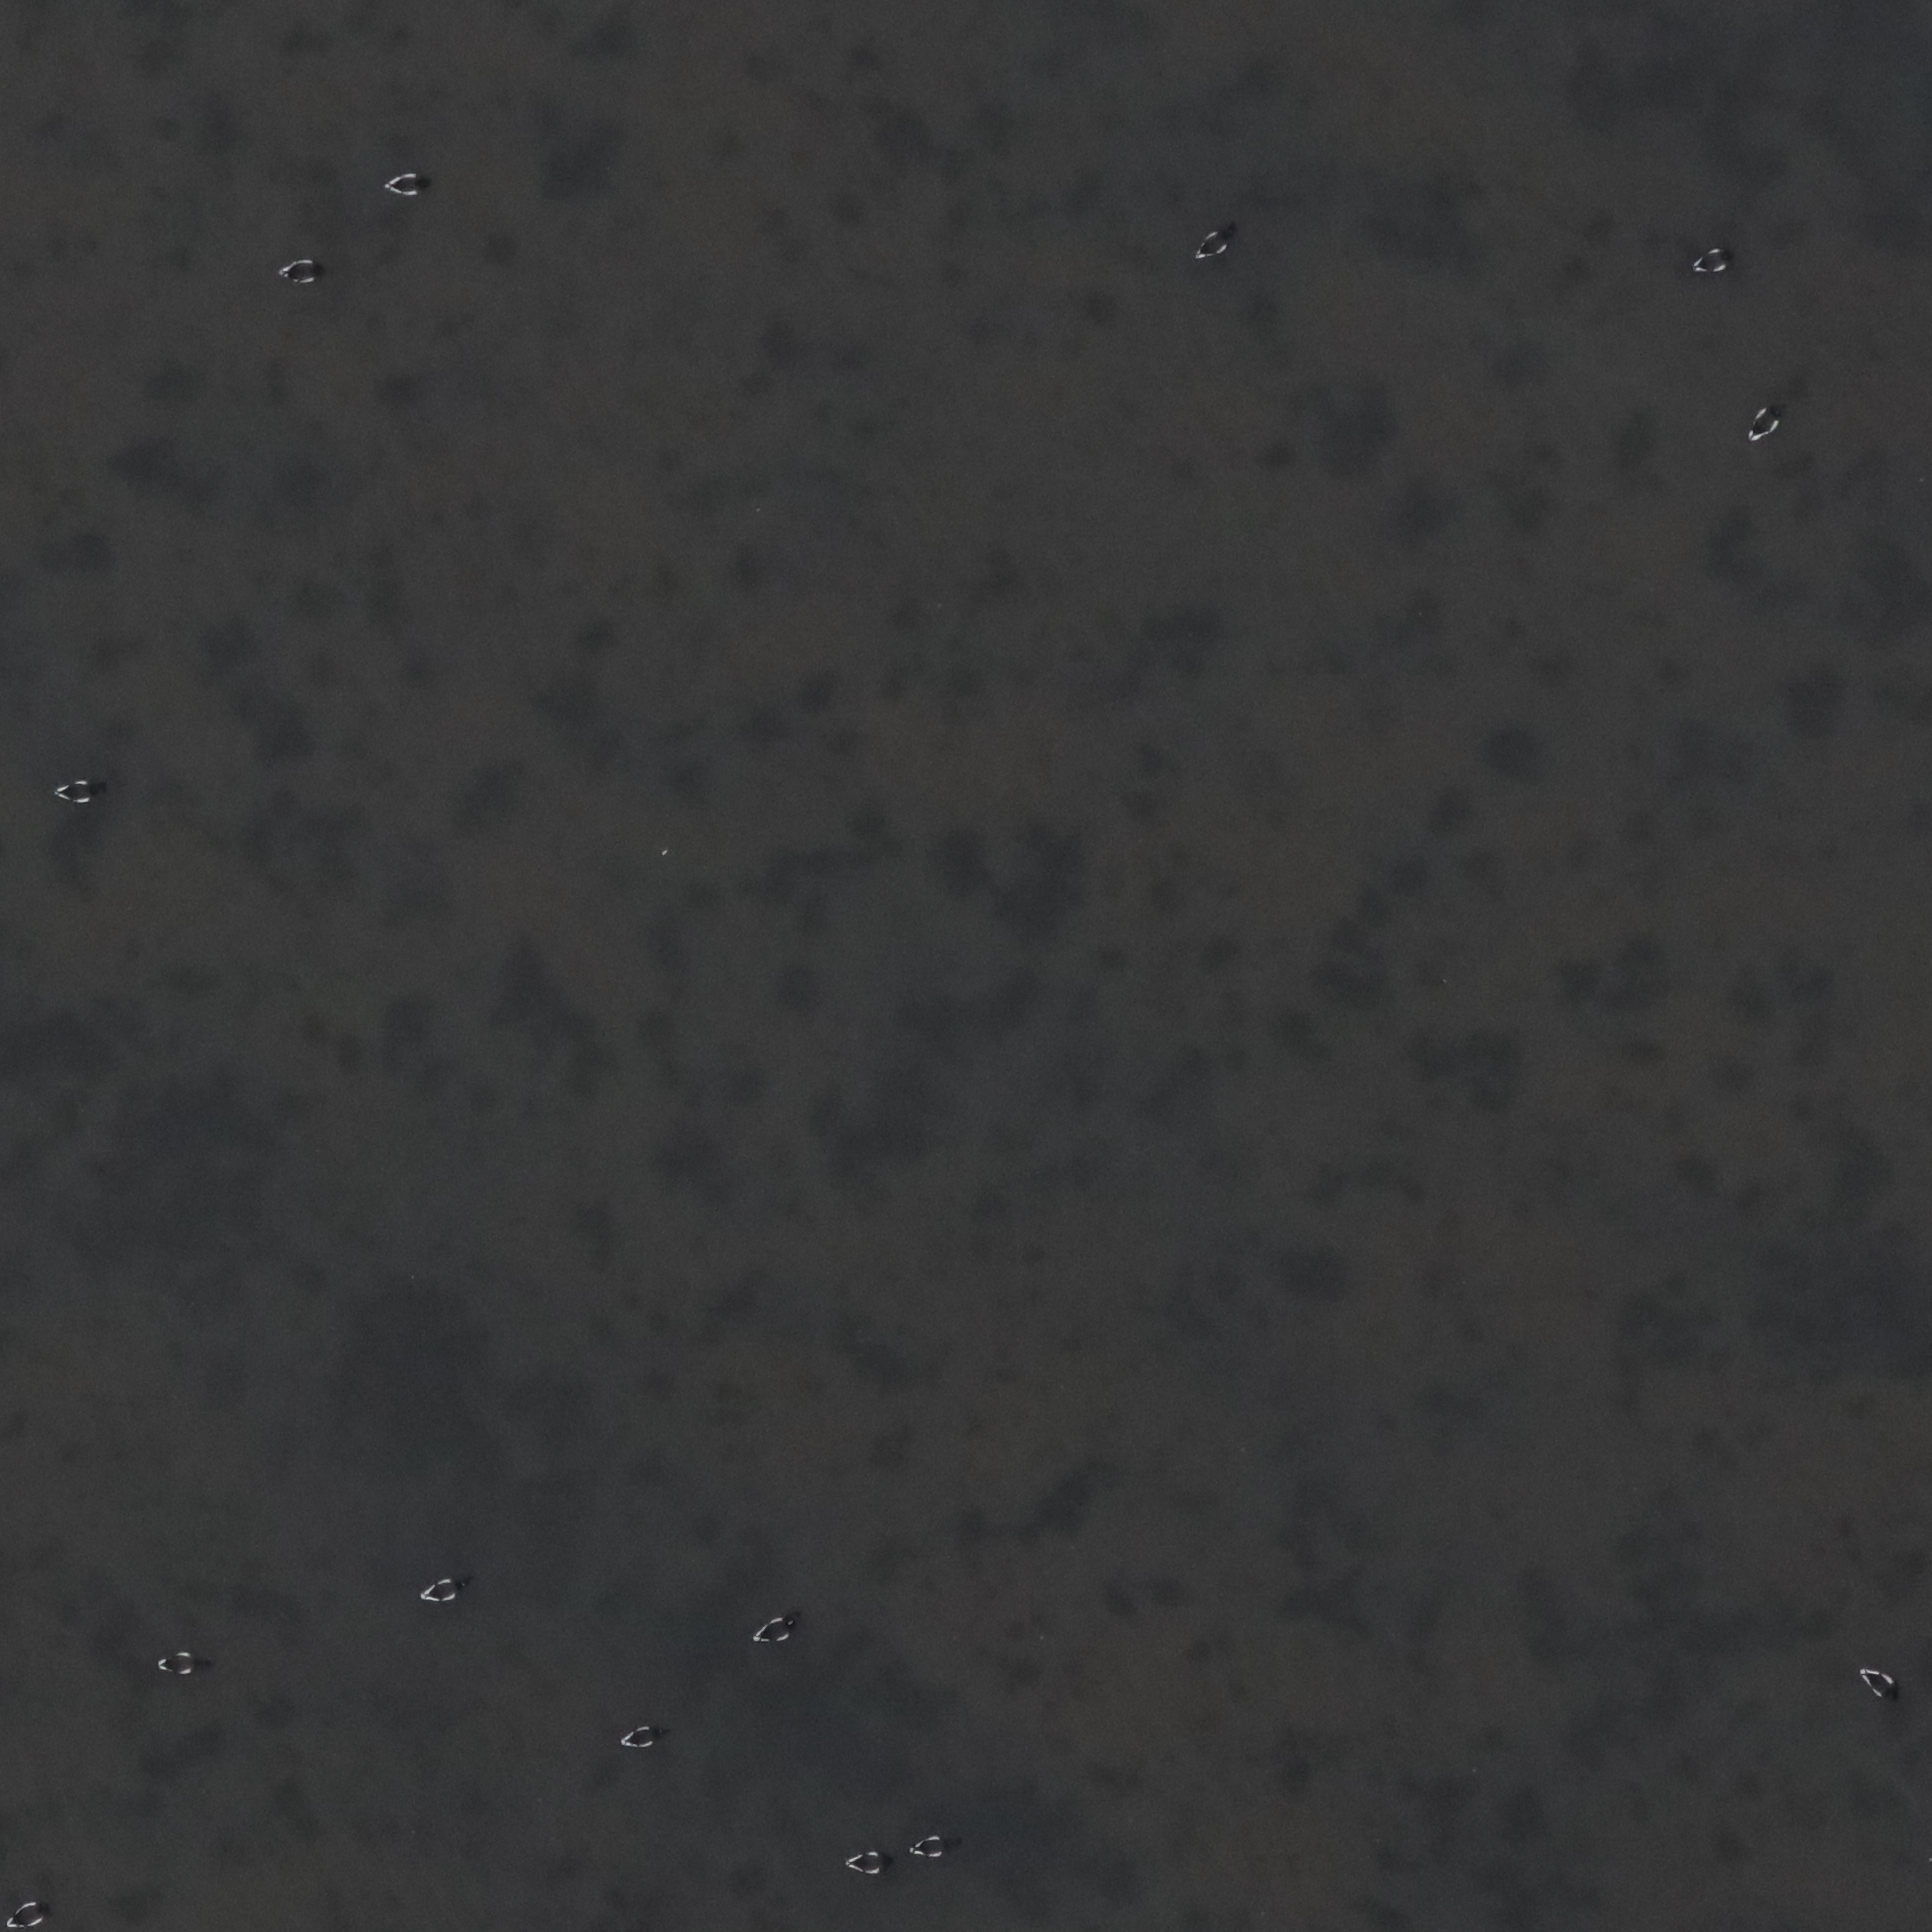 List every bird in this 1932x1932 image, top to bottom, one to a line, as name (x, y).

brant (405, 184)
brant (1215, 243)
brant (1712, 261)
brant (304, 269)
brant (1765, 417)
brant (77, 792)
brant (444, 1592)
brant (774, 1630)
brant (181, 1663)
brant (1880, 1684)
brant (643, 1738)
brant (932, 1848)
brant (867, 1863)
brant (30, 1915)